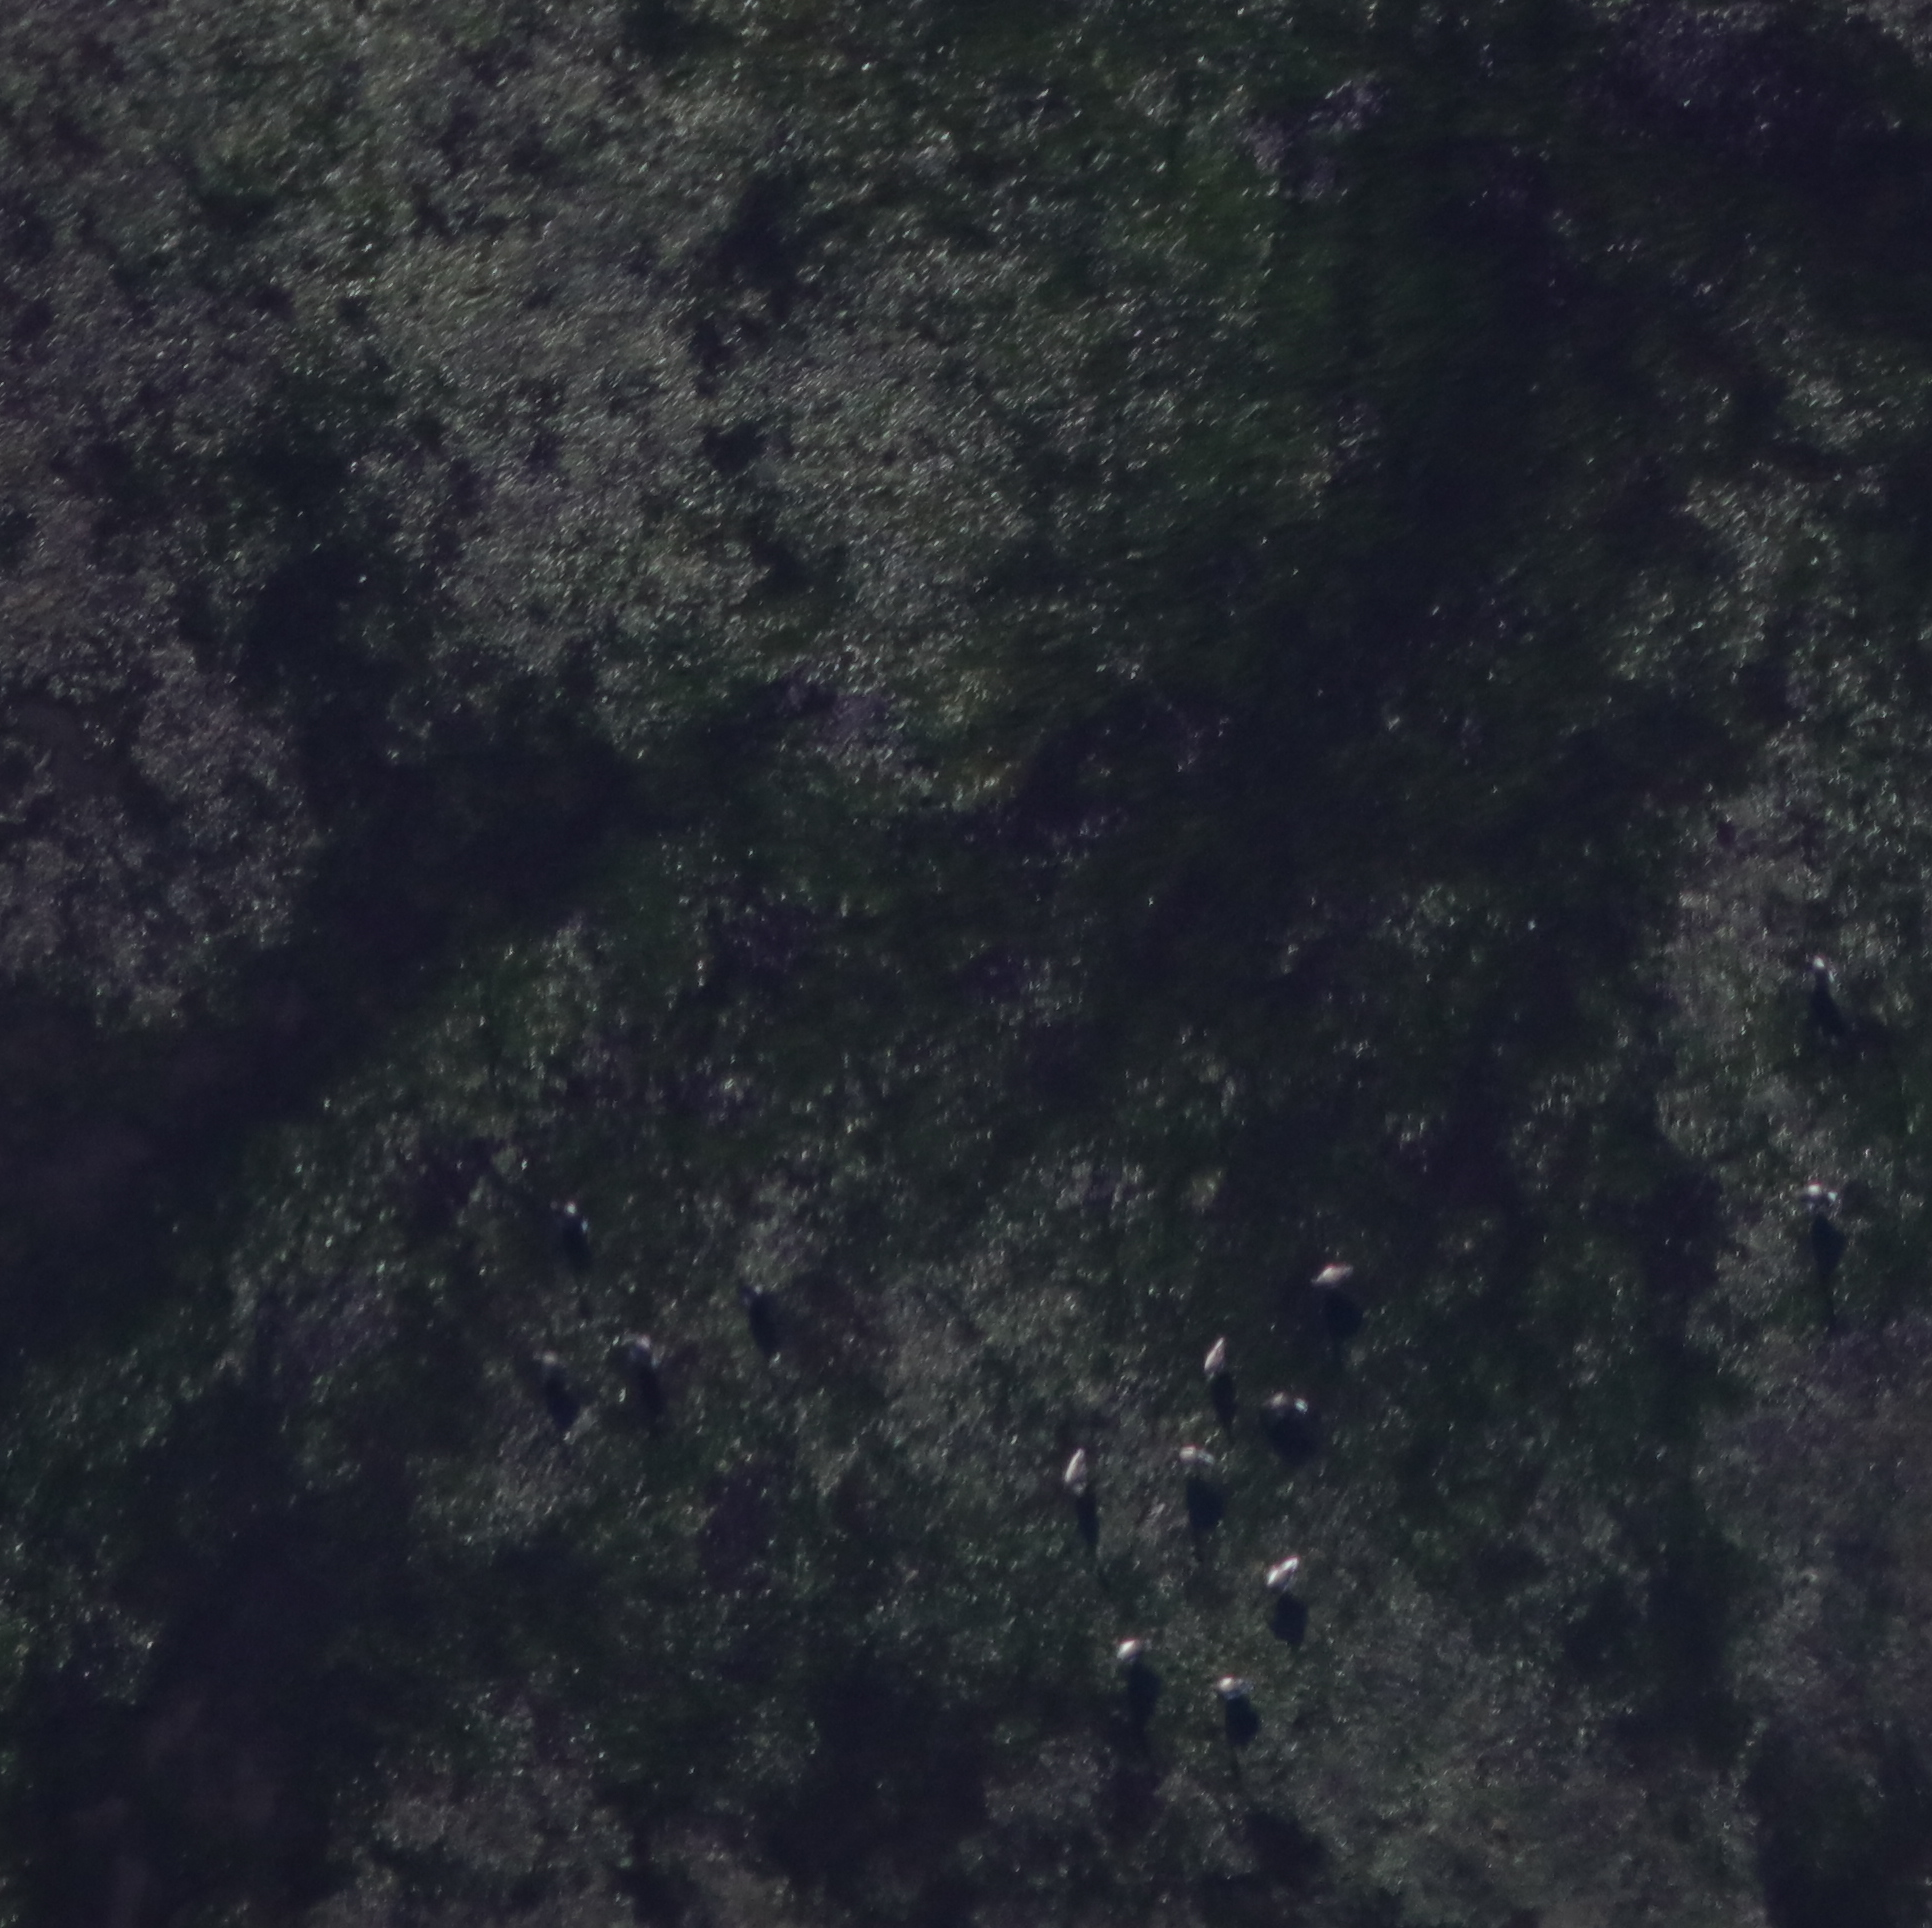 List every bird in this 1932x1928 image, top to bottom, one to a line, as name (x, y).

brant (1821, 960)
brant (1815, 1194)
brant (1336, 1276)
brant (1215, 1359)
brant (1271, 1400)
brant (1187, 1452)
brant (1076, 1469)
brant (1276, 1578)
brant (1125, 1658)
brant (1230, 1678)